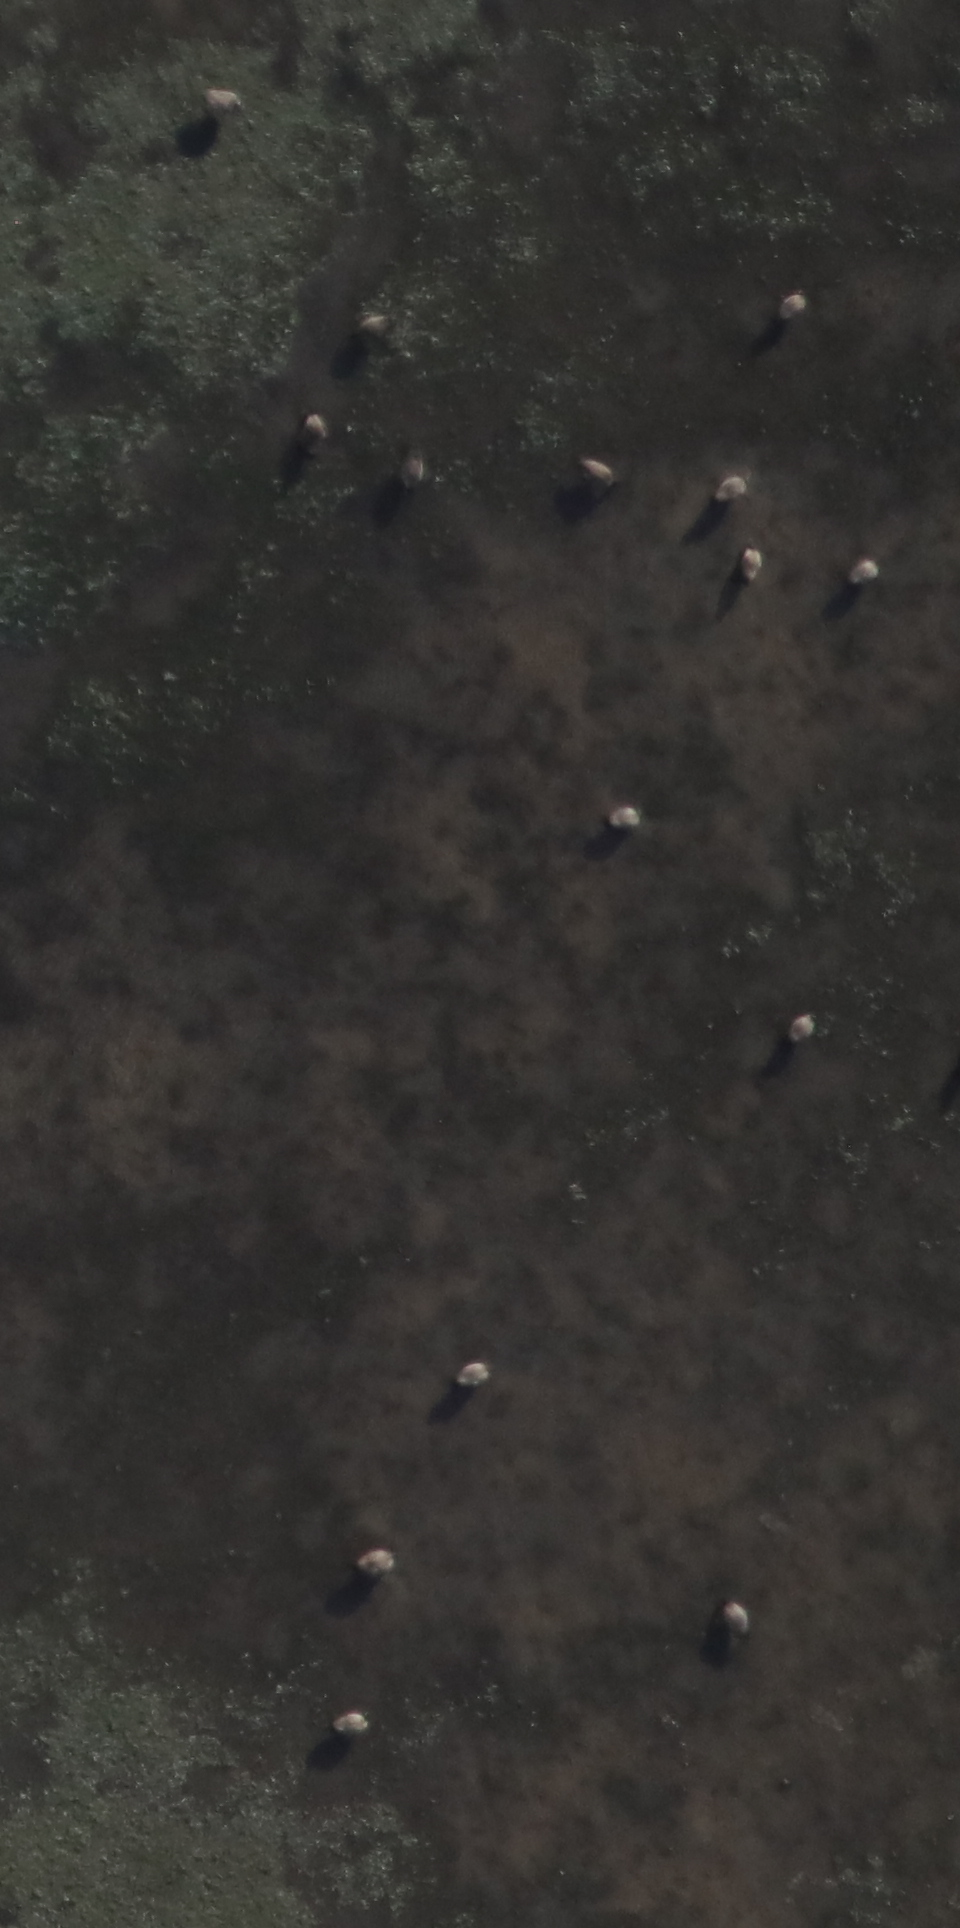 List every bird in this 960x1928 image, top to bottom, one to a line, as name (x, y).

Canada goose (228, 105)
Canada goose (792, 305)
Canada goose (376, 324)
Canada goose (316, 428)
Canada goose (413, 472)
Canada goose (598, 476)
Canada goose (735, 488)
Canada goose (751, 564)
Canada goose (866, 574)
Canada goose (626, 818)
Canada goose (804, 1028)
Canada goose (474, 1375)
Canada goose (377, 1563)
Canada goose (734, 1617)
Canada goose (352, 1725)